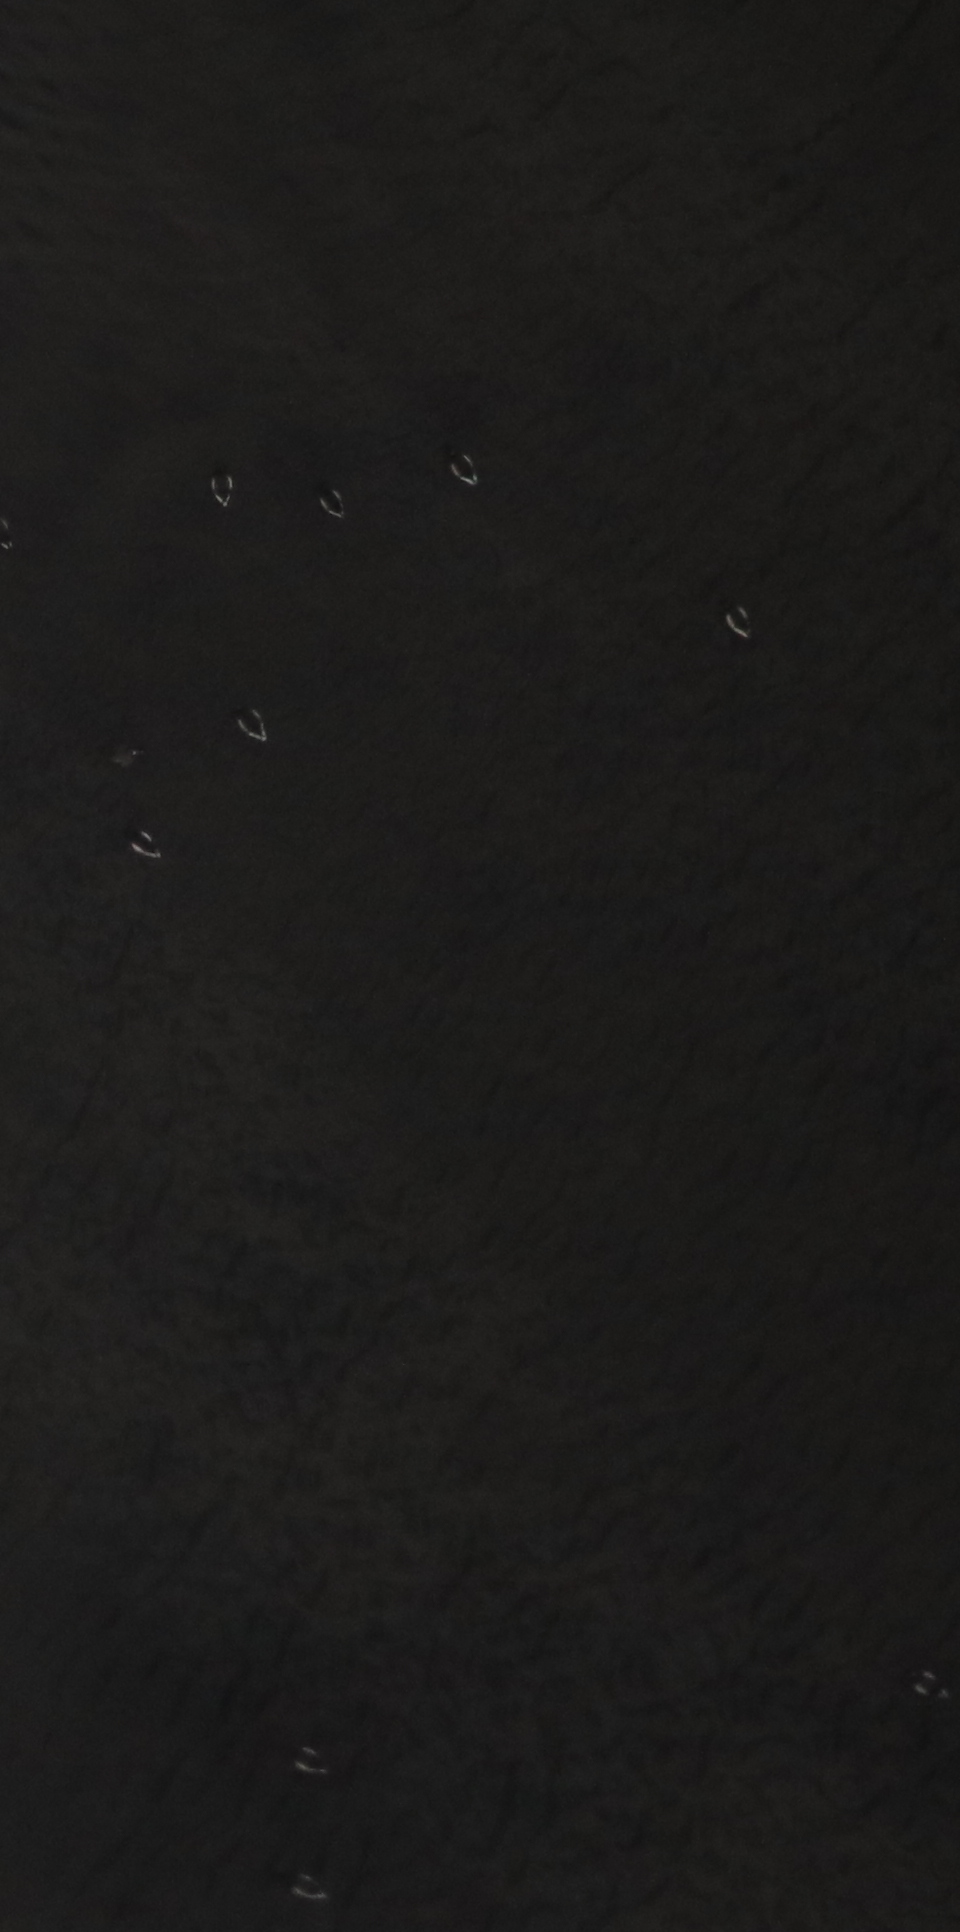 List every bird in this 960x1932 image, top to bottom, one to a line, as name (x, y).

brant (465, 469)
brant (224, 484)
brant (334, 501)
brant (2, 529)
brant (739, 621)
brant (252, 724)
brant (143, 846)
brant (927, 1683)
brant (308, 1750)
brant (312, 1886)